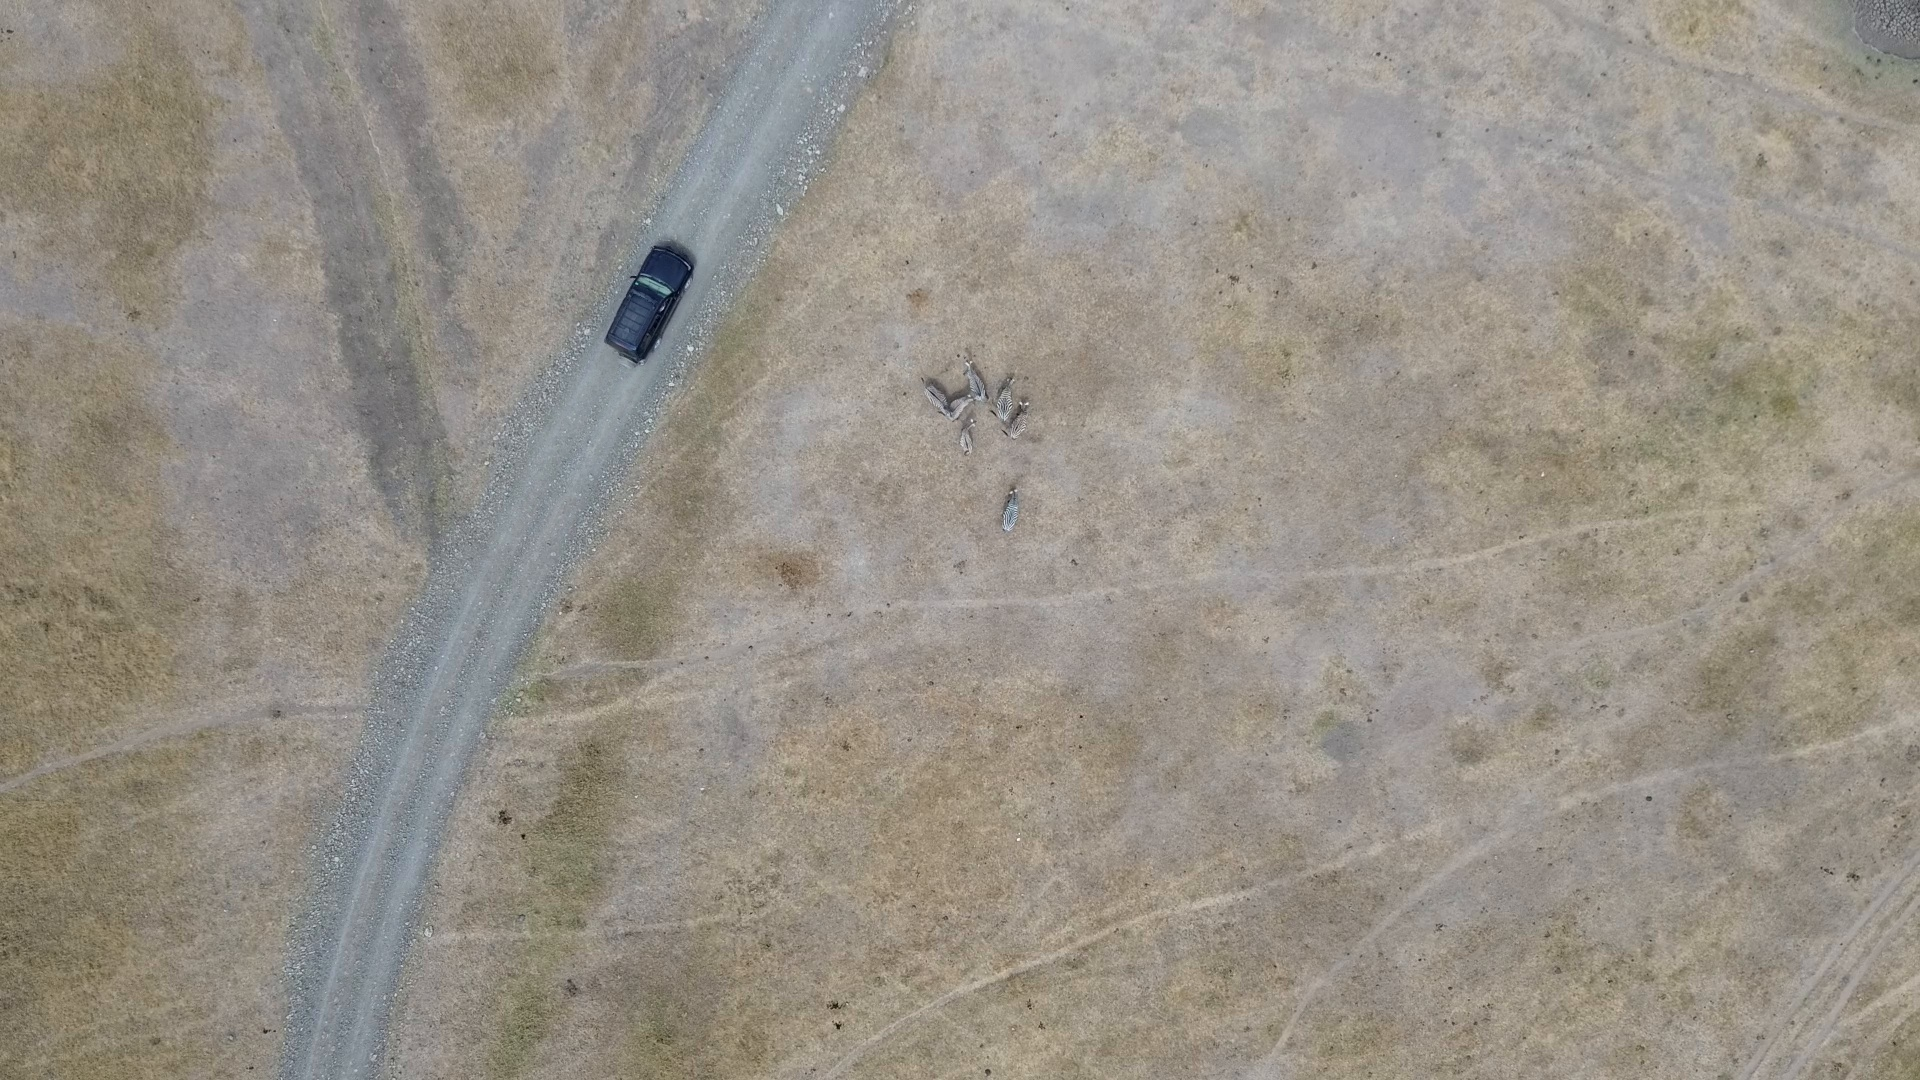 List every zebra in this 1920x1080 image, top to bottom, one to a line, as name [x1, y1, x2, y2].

zebra [964, 360, 986, 400]
zebra [997, 376, 1015, 421]
zebra [925, 385, 952, 419]
zebra [946, 395, 976, 421]
zebra [1011, 401, 1030, 440]
zebra [960, 419, 977, 454]
zebra [1002, 488, 1019, 531]